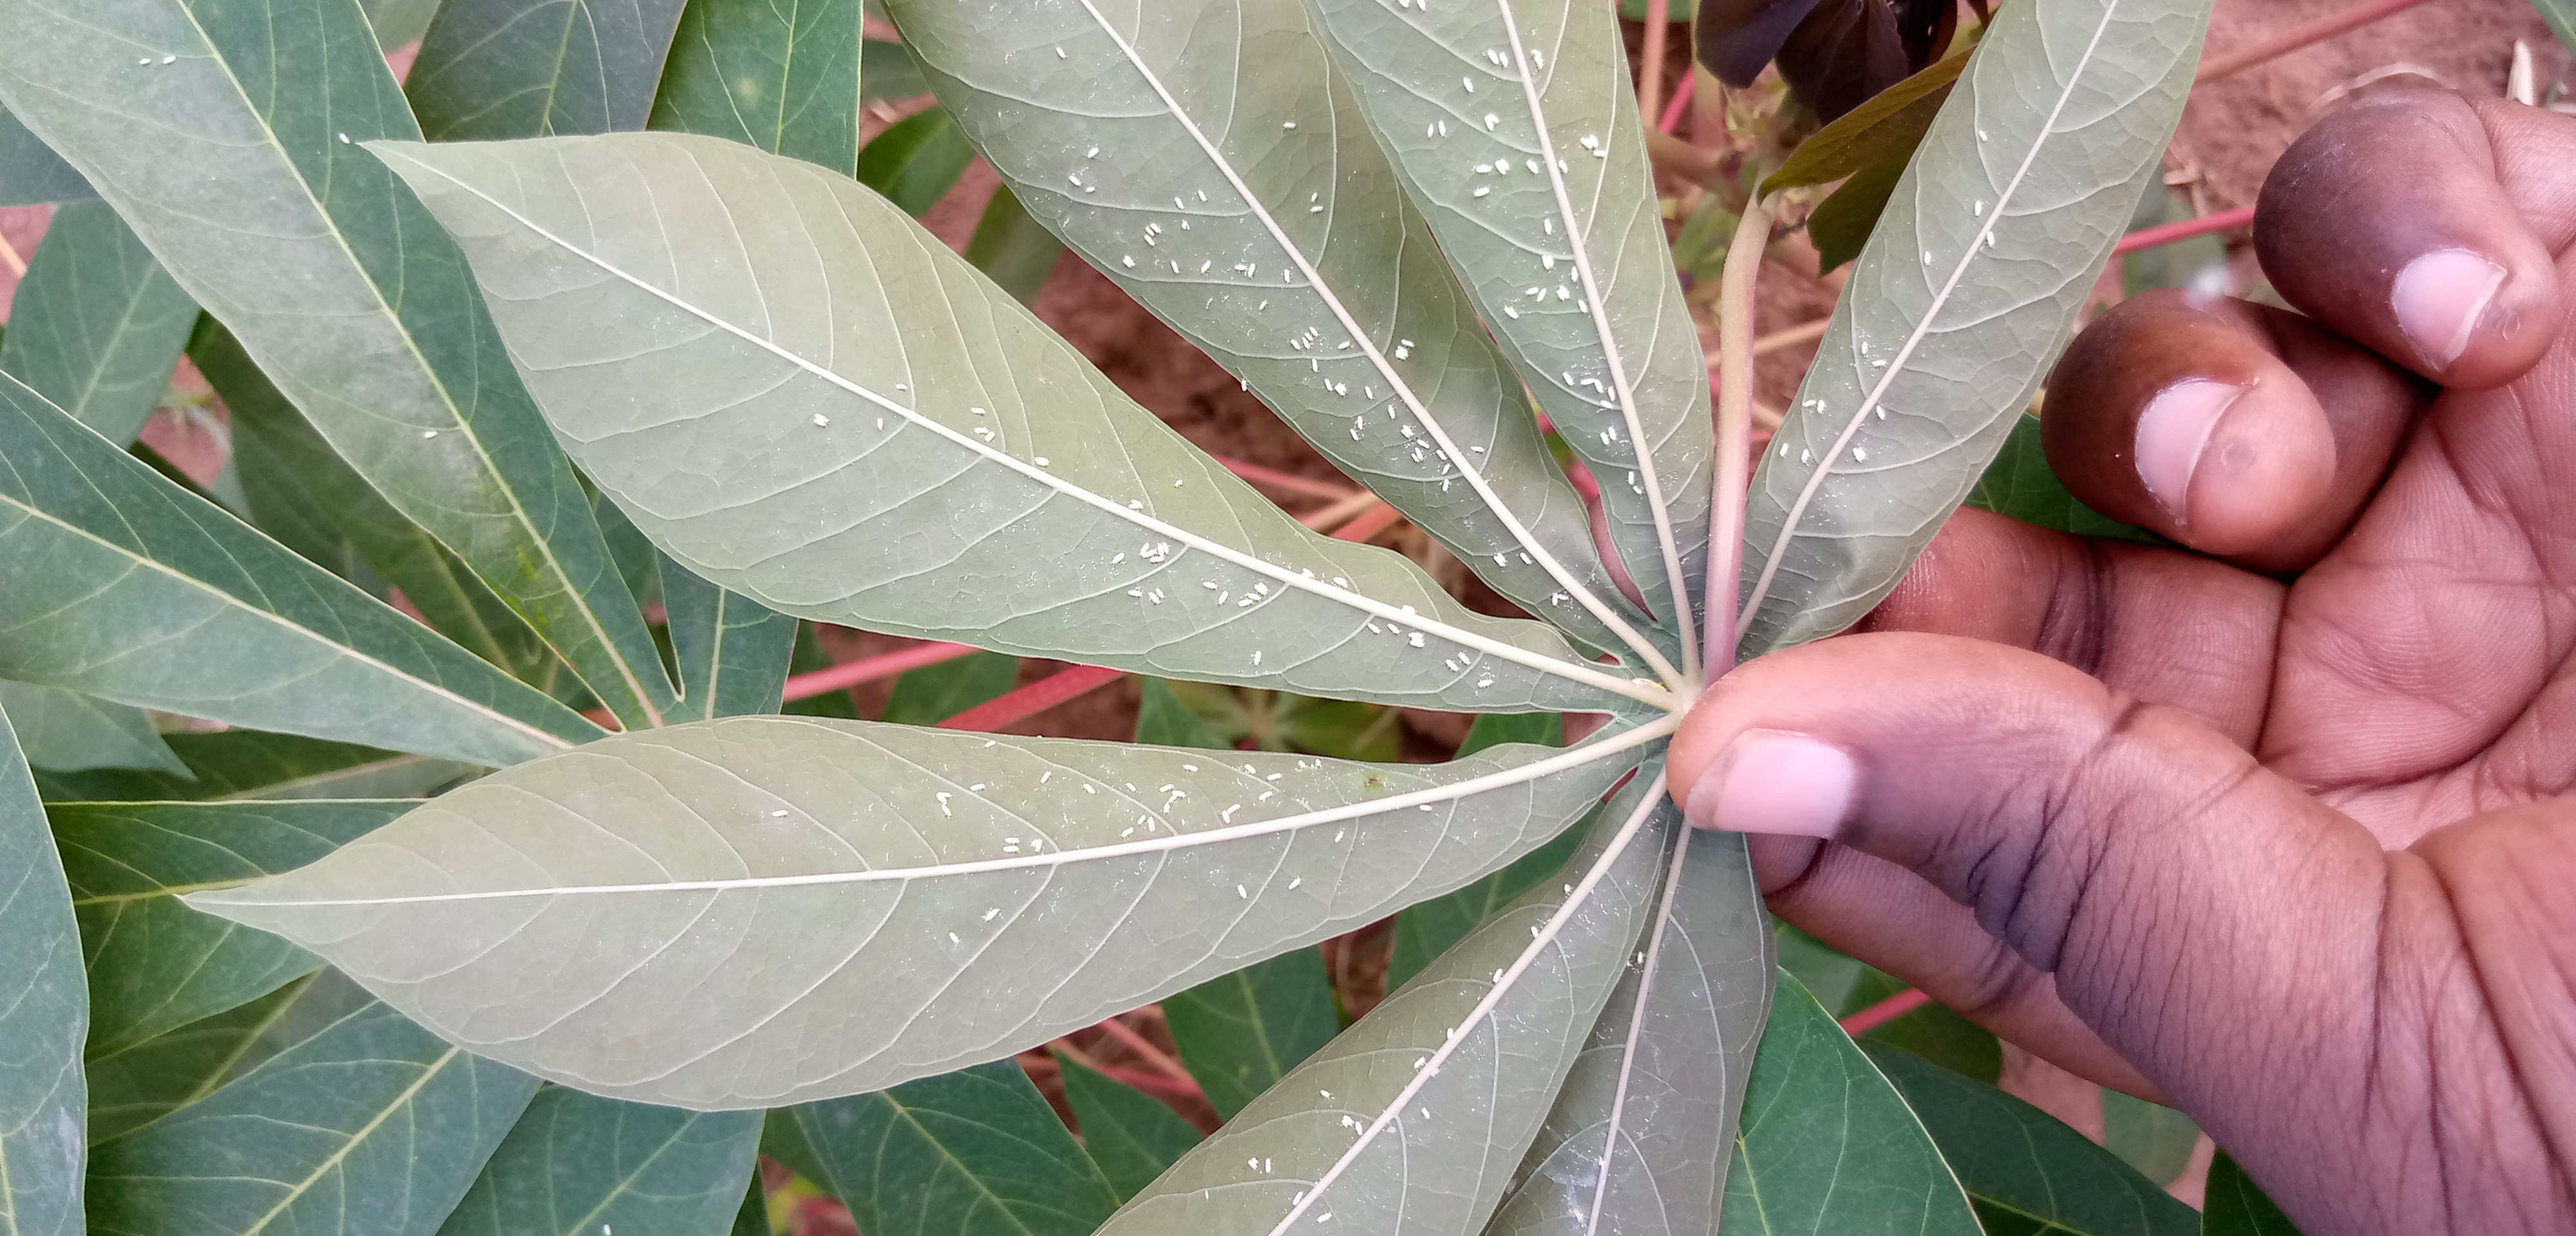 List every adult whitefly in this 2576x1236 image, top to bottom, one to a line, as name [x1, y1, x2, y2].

whitefly [1397, 1, 1412, 10]
whitefly [1415, 1, 1427, 13]
whitefly [1053, 46, 1068, 61]
whitefly [1487, 48, 1501, 65]
whitefly [1528, 48, 1544, 55]
whitefly [1499, 51, 1510, 68]
whitefly [161, 53, 178, 66]
whitefly [137, 56, 153, 66]
whitefly [1534, 56, 1544, 69]
whitefly [1462, 75, 1477, 95]
whitefly [1487, 113, 1501, 125]
whitefly [1484, 116, 1494, 132]
whitefly [1437, 119, 1446, 138]
whitefly [1282, 120, 1298, 130]
whitefly [1426, 122, 1435, 140]
whitefly [1977, 128, 1990, 144]
whitefly [338, 132, 351, 145]
whitefly [1590, 134, 1601, 148]
whitefly [1578, 135, 1593, 149]
whitefly [1085, 145, 1101, 159]
whitefly [1590, 149, 1607, 158]
whitefly [1499, 158, 1511, 171]
whitefly [1524, 158, 1541, 176]
whitefly [1556, 158, 1571, 176]
whitefly [1494, 160, 1507, 177]
whitefly [1473, 162, 1493, 174]
whitefly [1066, 174, 1082, 187]
whitefly [1083, 185, 1097, 194]
whitefly [1472, 186, 1492, 199]
whitefly [1194, 189, 1209, 204]
whitefly [1309, 190, 1320, 203]
whitefly [1173, 196, 1185, 211]
whitefly [1972, 198, 1984, 218]
whitefly [1309, 205, 1325, 213]
whitefly [1542, 217, 1555, 236]
whitefly [1180, 219, 1191, 231]
whitefly [1150, 222, 1162, 234]
whitefly [1144, 225, 1155, 237]
whitefly [1985, 230, 1996, 248]
whitefly [1143, 234, 1155, 247]
whitefly [1922, 249, 1933, 268]
whitefly [1124, 254, 1137, 267]
whitefly [1540, 254, 1550, 271]
whitefly [1546, 254, 1555, 268]
whitefly [1122, 259, 1132, 270]
whitefly [1201, 259, 1211, 274]
whitefly [1169, 260, 1181, 275]
whitefly [1233, 261, 1247, 272]
whitefly [1247, 261, 1256, 280]
whitefly [1569, 263, 1580, 283]
whitefly [1282, 266, 1294, 285]
whitefly [1558, 283, 1571, 299]
whitefly [1523, 285, 1540, 296]
whitefly [1536, 286, 1546, 304]
whitefly [1555, 288, 1565, 303]
whitefly [1257, 297, 1269, 311]
whitefly [1577, 297, 1591, 317]
whitefly [1502, 302, 1522, 321]
whitefly [1308, 325, 1320, 339]
whitefly [1304, 331, 1314, 342]
whitefly [1301, 336, 1312, 351]
whitefly [1399, 337, 1416, 349]
whitefly [1289, 338, 1302, 351]
whitefly [1336, 339, 1352, 351]
whitefly [1859, 341, 1868, 357]
whitefly [1394, 346, 1410, 357]
whitefly [1394, 353, 1406, 361]
whitefly [1309, 357, 1320, 373]
whitefly [1870, 358, 1889, 369]
whitefly [1560, 370, 1576, 389]
whitefly [1240, 376, 1249, 393]
whitefly [1322, 377, 1332, 391]
whitefly [1580, 377, 1594, 388]
whitefly [1594, 378, 1604, 394]
whitefly [1333, 381, 1349, 398]
whitefly [895, 382, 909, 394]
whitefly [1605, 384, 1616, 402]
whitefly [1363, 386, 1376, 400]
whitefly [1816, 398, 1827, 417]
whitefly [1598, 399, 1615, 409]
whitefly [1800, 399, 1817, 408]
whitefly [1875, 402, 1887, 422]
whitefly [1387, 403, 1397, 420]
whitefly [968, 404, 987, 417]
whitefly [814, 413, 831, 423]
whitefly [1356, 414, 1363, 430]
whitefly [875, 416, 885, 431]
whitefly [813, 417, 826, 427]
whitefly [972, 425, 990, 435]
whitefly [1402, 425, 1415, 436]
whitefly [1607, 425, 1618, 442]
whitefly [1349, 427, 1359, 442]
whitefly [422, 429, 439, 441]
whitefly [1399, 429, 1410, 438]
whitefly [983, 430, 995, 443]
whitefly [1598, 431, 1610, 445]
whitefly [1416, 438, 1431, 451]
whitefly [1778, 440, 1789, 459]
whitefly [1468, 444, 1487, 454]
whitefly [1414, 445, 1425, 461]
whitefly [1852, 446, 1862, 463]
whitefly [1858, 447, 1868, 460]
whitefly [1799, 447, 1811, 465]
whitefly [1435, 448, 1448, 461]
whitefly [1410, 453, 1419, 464]
whitefly [1034, 454, 1051, 468]
whitefly [1441, 462, 1452, 476]
whitefly [1626, 469, 1638, 486]
whitefly [1171, 477, 1186, 491]
whitefly [1441, 477, 1452, 493]
whitefly [1631, 485, 1643, 497]
whitefly [1130, 498, 1143, 503]
whitefly [1128, 503, 1144, 510]
whitefly [1162, 541, 1170, 554]
whitefly [1140, 541, 1150, 552]
whitefly [1157, 542, 1165, 556]
whitefly [1147, 547, 1157, 557]
whitefly [1111, 550, 1126, 567]
whitefly [1519, 550, 1534, 566]
whitefly [1497, 551, 1508, 563]
whitefly [1492, 555, 1506, 568]
whitefly [1148, 556, 1167, 563]
whitefly [1299, 566, 1316, 579]
whitefly [1332, 574, 1350, 589]
whitefly [1200, 579, 1218, 590]
whitefly [1253, 580, 1270, 596]
whitefly [1154, 586, 1166, 600]
whitefly [1126, 588, 1143, 599]
whitefly [1218, 589, 1230, 606]
whitefly [1146, 590, 1161, 606]
whitefly [1551, 591, 1558, 608]
whitefly [1246, 592, 1263, 602]
whitefly [1557, 593, 1569, 601]
whitefly [1236, 597, 1255, 608]
whitefly [1400, 604, 1419, 615]
whitefly [1365, 621, 1381, 635]
whitefly [1386, 621, 1401, 635]
whitefly [1407, 631, 1426, 638]
whitefly [1410, 637, 1425, 642]
whitefly [1408, 641, 1425, 649]
whitefly [1251, 648, 1264, 669]
whitefly [1457, 650, 1472, 666]
whitefly [1444, 657, 1459, 673]
whitefly [1475, 677, 1497, 689]
whitefly [982, 737, 998, 750]
whitefly [1312, 754, 1325, 768]
whitefly [1296, 756, 1309, 770]
whitefly [1181, 762, 1201, 773]
whitefly [1242, 762, 1258, 776]
whitefly [1038, 769, 1052, 786]
whitefly [1265, 771, 1283, 783]
whitefly [1081, 779, 1098, 797]
whitefly [1123, 780, 1139, 794]
whitefly [968, 780, 987, 791]
whitefly [1158, 781, 1175, 792]
whitefly [1172, 789, 1187, 799]
whitefly [1258, 789, 1274, 801]
whitefly [936, 790, 952, 798]
whitefly [936, 794, 949, 804]
whitefly [1162, 800, 1171, 814]
whitefly [1227, 801, 1242, 813]
whitefly [1417, 801, 1434, 815]
whitefly [941, 803, 952, 819]
whitefly [769, 807, 790, 817]
whitefly [1221, 808, 1232, 825]
whitefly [1137, 812, 1146, 825]
whitefly [1147, 814, 1158, 832]
whitefly [1117, 823, 1137, 838]
whitefly [1329, 827, 1345, 844]
whitefly [1003, 835, 1022, 843]
whitefly [1031, 838, 1045, 854]
whitefly [1001, 844, 1021, 854]
whitefly [1284, 872, 1303, 892]
whitefly [1235, 880, 1249, 900]
whitefly [1562, 881, 1573, 894]
whitefly [980, 906, 1000, 922]
whitefly [1528, 922, 1542, 939]
whitefly [945, 928, 961, 945]
whitefly [1633, 949, 1645, 966]
whitefly [1489, 966, 1505, 984]
whitefly [1444, 1024, 1455, 1041]
whitefly [1412, 1054, 1425, 1071]
whitefly [1317, 1087, 1333, 1100]
whitefly [1419, 1104, 1434, 1121]
whitefly [1340, 1112, 1356, 1128]
whitefly [1354, 1120, 1365, 1138]
whitefly [1596, 1154, 1607, 1168]
whitefly [1251, 1156, 1261, 1163]
whitefly [1261, 1156, 1273, 1174]
whitefly [1247, 1159, 1258, 1171]
whitefly [1290, 1188, 1305, 1208]
whitefly [1316, 1209, 1333, 1226]